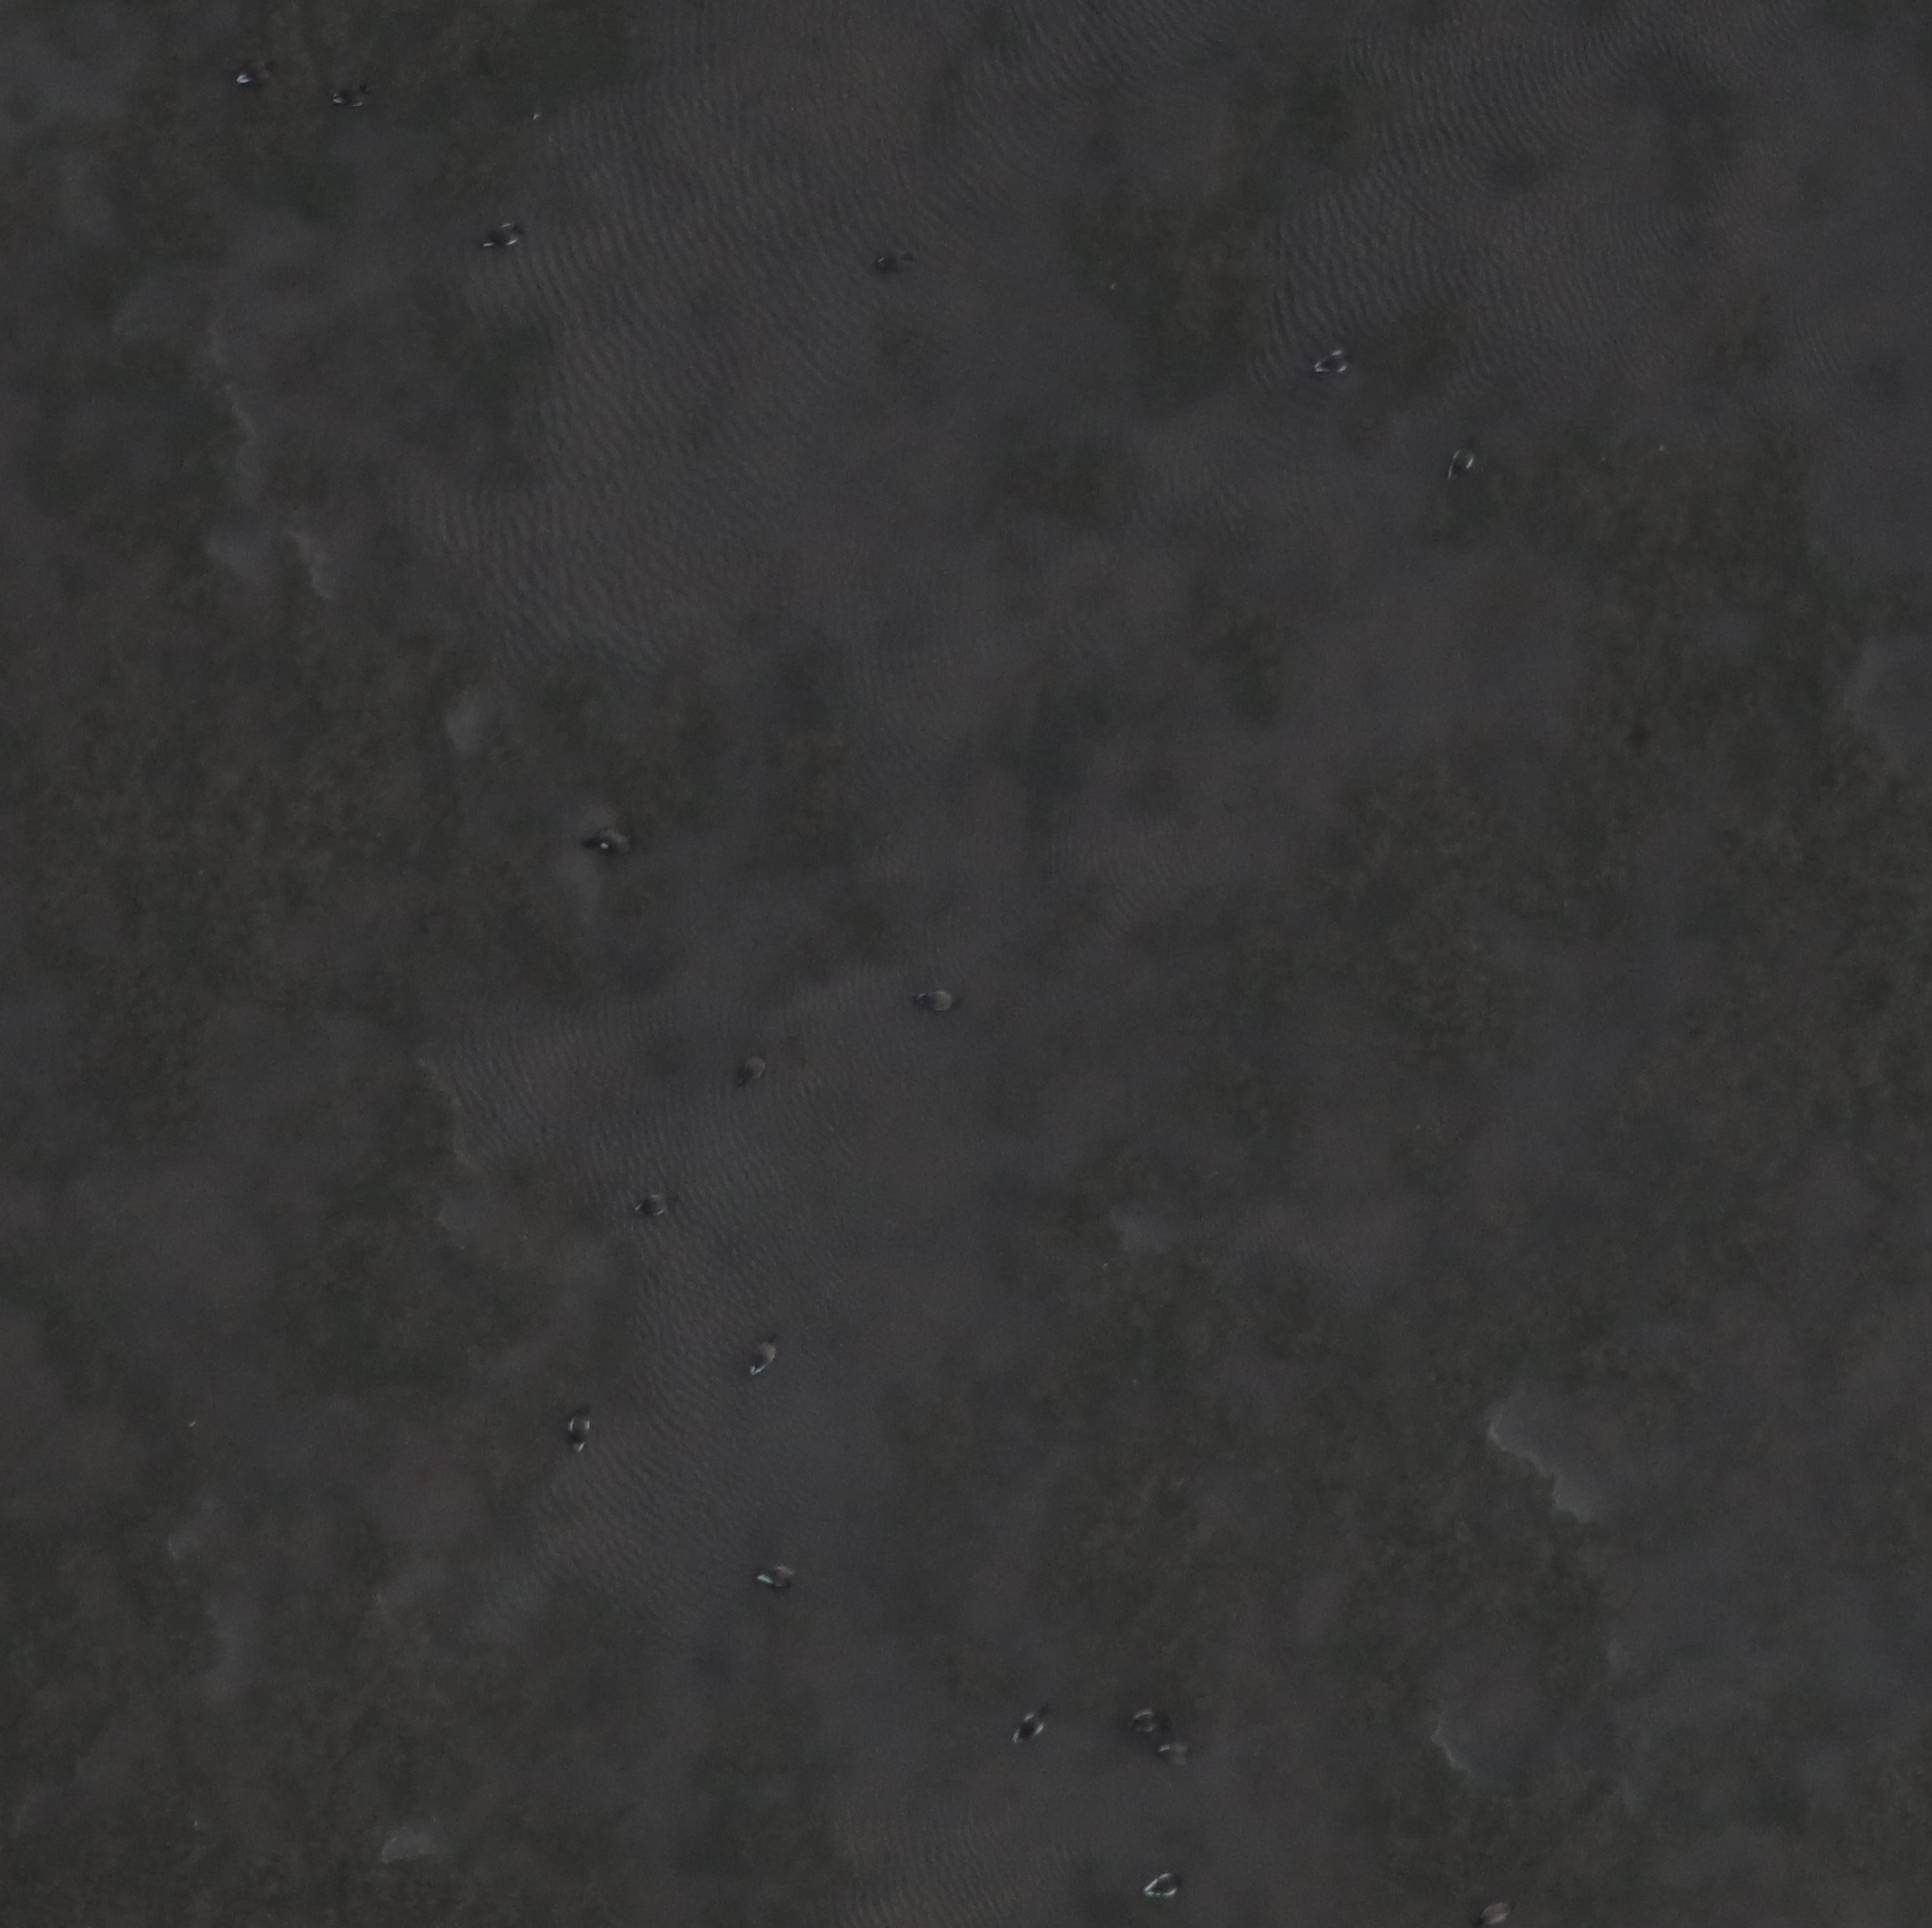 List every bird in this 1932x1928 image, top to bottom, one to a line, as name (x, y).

brant (254, 71)
brant (353, 94)
brant (505, 237)
brant (899, 259)
brant (1334, 360)
brant (1461, 460)
brant (610, 841)
brant (944, 1002)
brant (750, 1073)
brant (660, 1207)
brant (763, 1355)
brant (579, 1429)
brant (784, 1580)
brant (1143, 1722)
brant (1032, 1725)
brant (1176, 1756)
brant (1163, 1887)
Canada goose (1497, 1911)